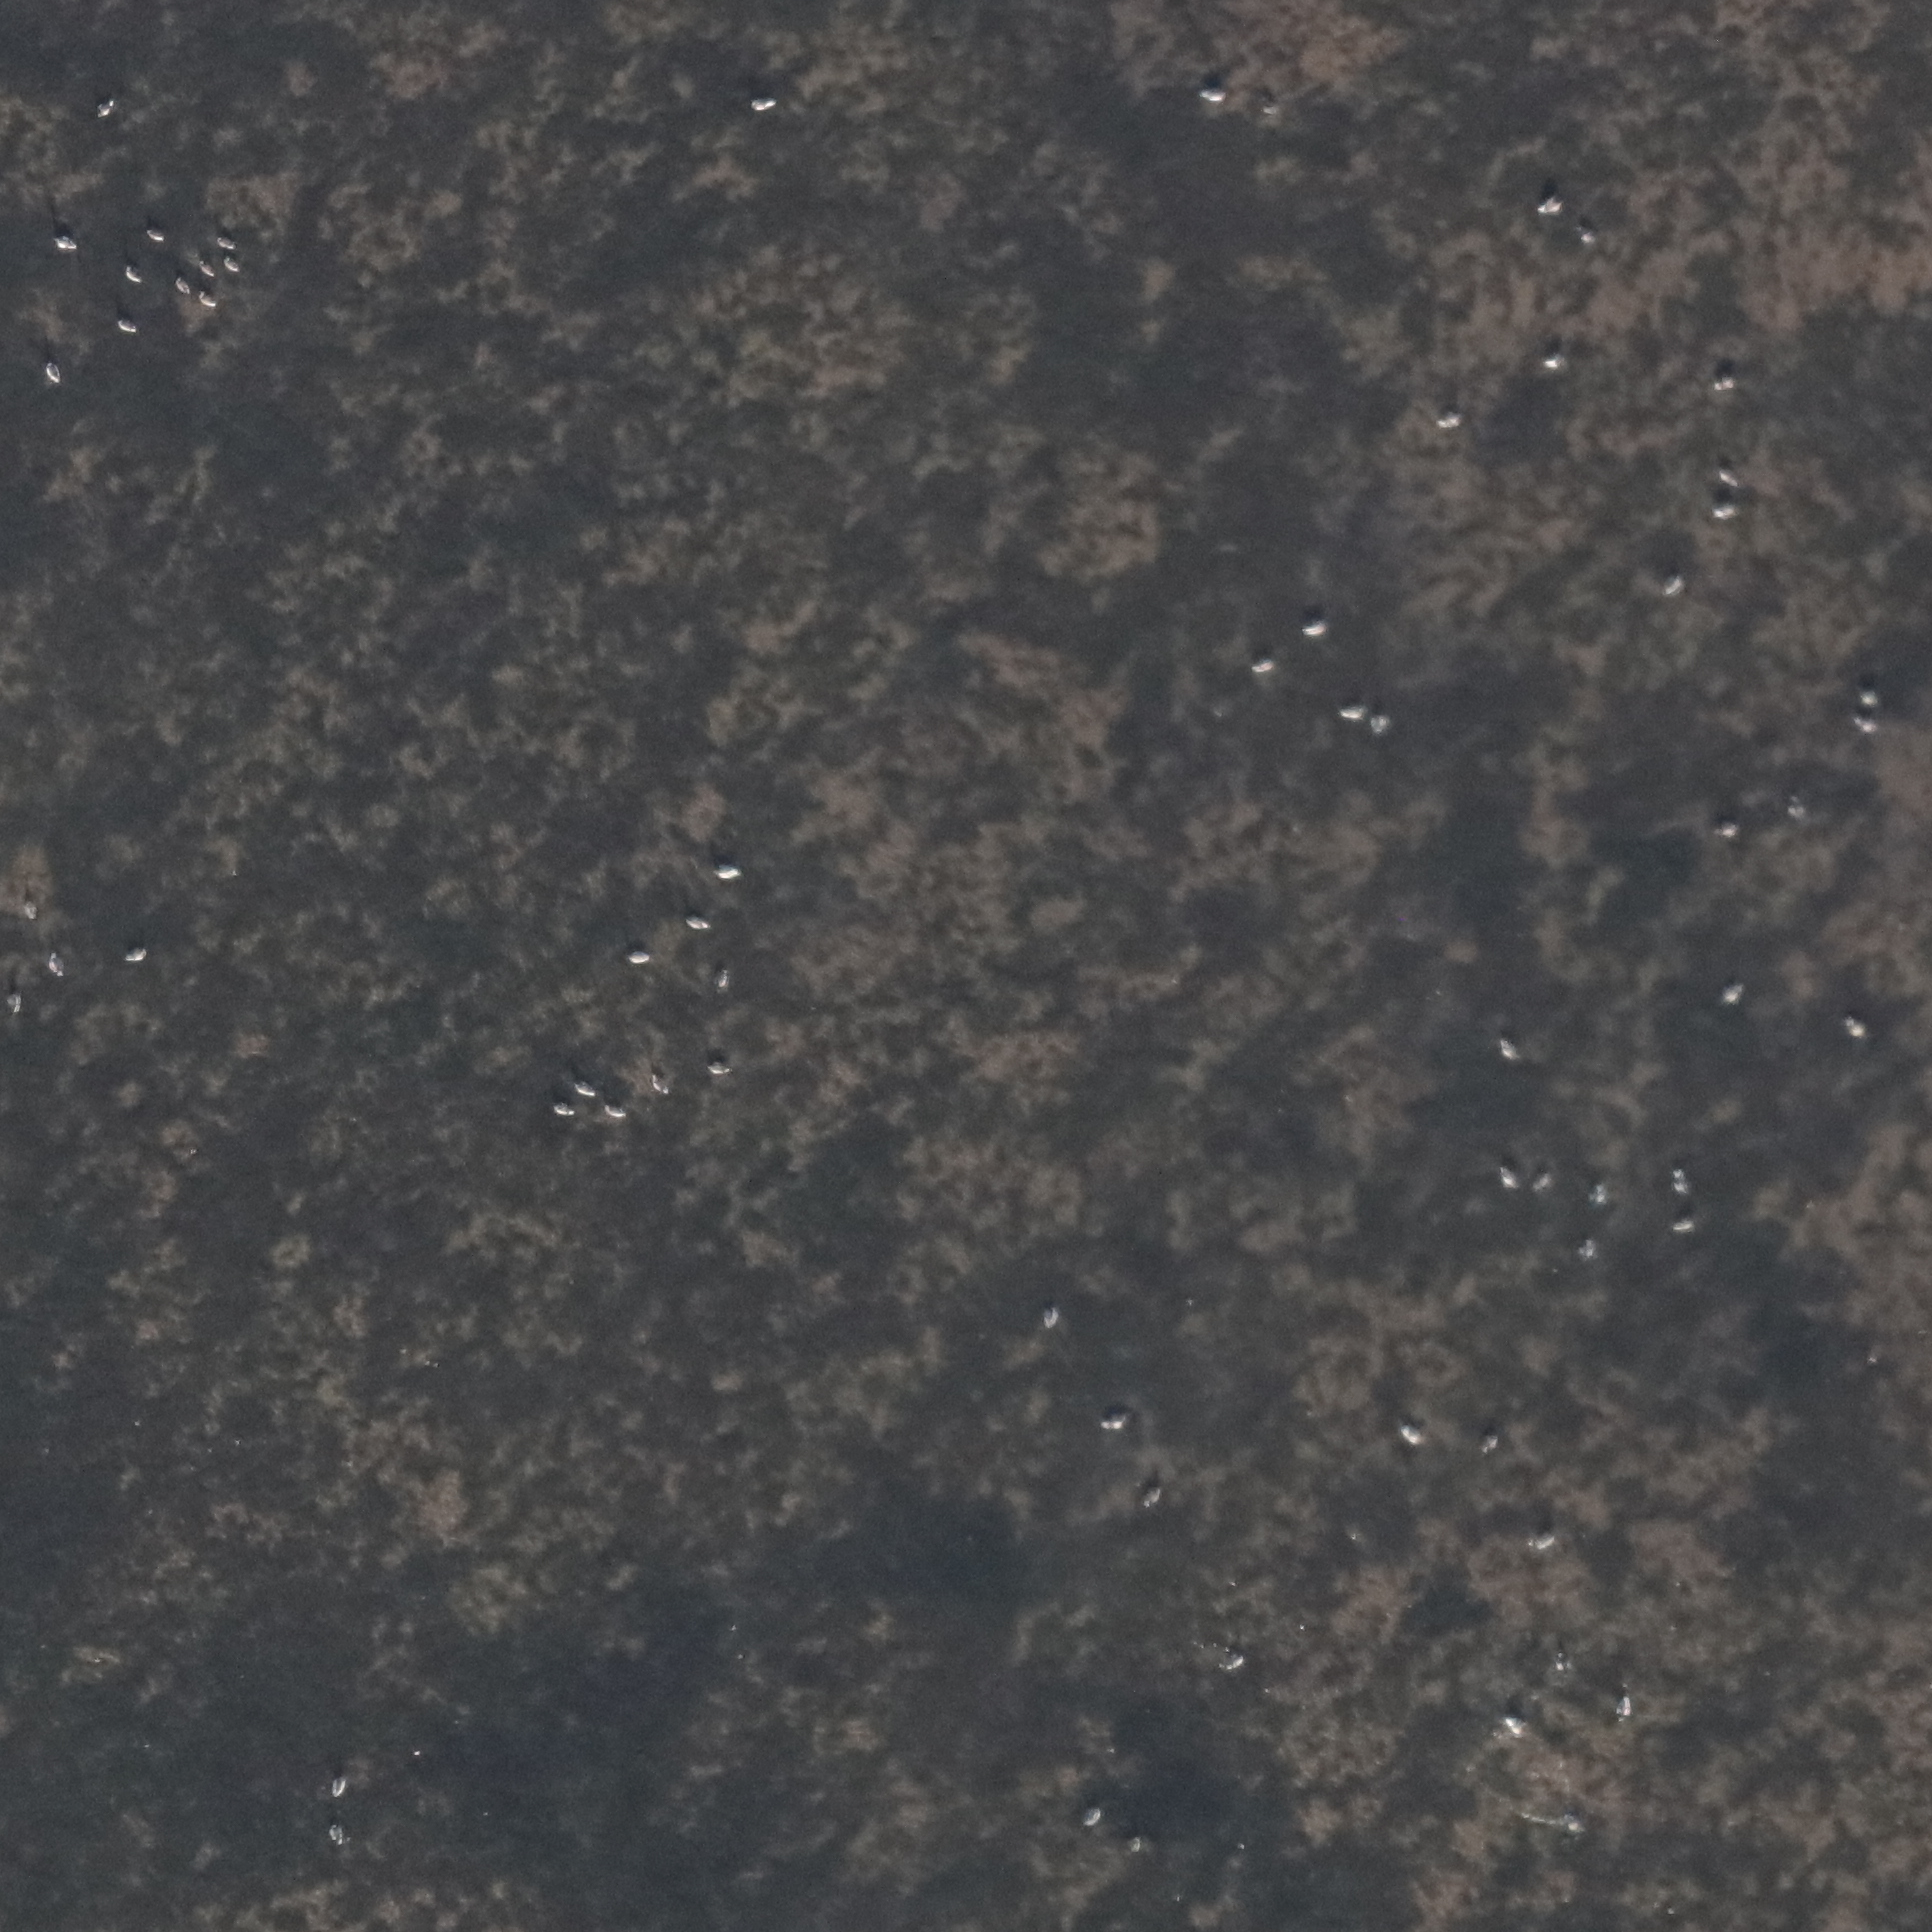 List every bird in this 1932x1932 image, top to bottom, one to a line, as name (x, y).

brant (1214, 95)
brant (764, 105)
brant (104, 108)
brant (1271, 109)
brant (1553, 206)
brant (1585, 234)
brant (155, 236)
brant (226, 242)
brant (66, 243)
brant (237, 268)
brant (212, 269)
brant (132, 274)
brant (186, 286)
brant (212, 301)
brant (127, 325)
brant (1555, 357)
brant (53, 371)
brant (1725, 382)
brant (1449, 416)
brant (1730, 474)
brant (1723, 508)
brant (1672, 579)
brant (1320, 631)
brant (1265, 667)
brant (1872, 700)
brant (1352, 710)
brant (1381, 726)
brant (1861, 726)
brant (1795, 803)
brant (1730, 827)
brant (737, 875)
brant (26, 906)
brant (697, 921)
brant (139, 952)
brant (635, 958)
brant (57, 970)
brant (720, 978)
brant (1730, 992)
brant (13, 1002)
brant (1856, 1031)
brant (1512, 1049)
brant (721, 1069)
brant (660, 1083)
brant (585, 1088)
brant (561, 1112)
brant (615, 1113)
brant (1511, 1180)
brant (1543, 1181)
brant (1681, 1184)
brant (1597, 1193)
brant (1683, 1225)
brant (1588, 1247)
brant (1046, 1315)
brant (1111, 1423)
brant (1413, 1435)
brant (1490, 1444)
brant (1150, 1498)
brant (1541, 1541)
brant (1230, 1663)
brant (1565, 1668)
brant (1623, 1708)
brant (1517, 1722)
brant (339, 1789)
brant (1095, 1816)
brant (338, 1837)